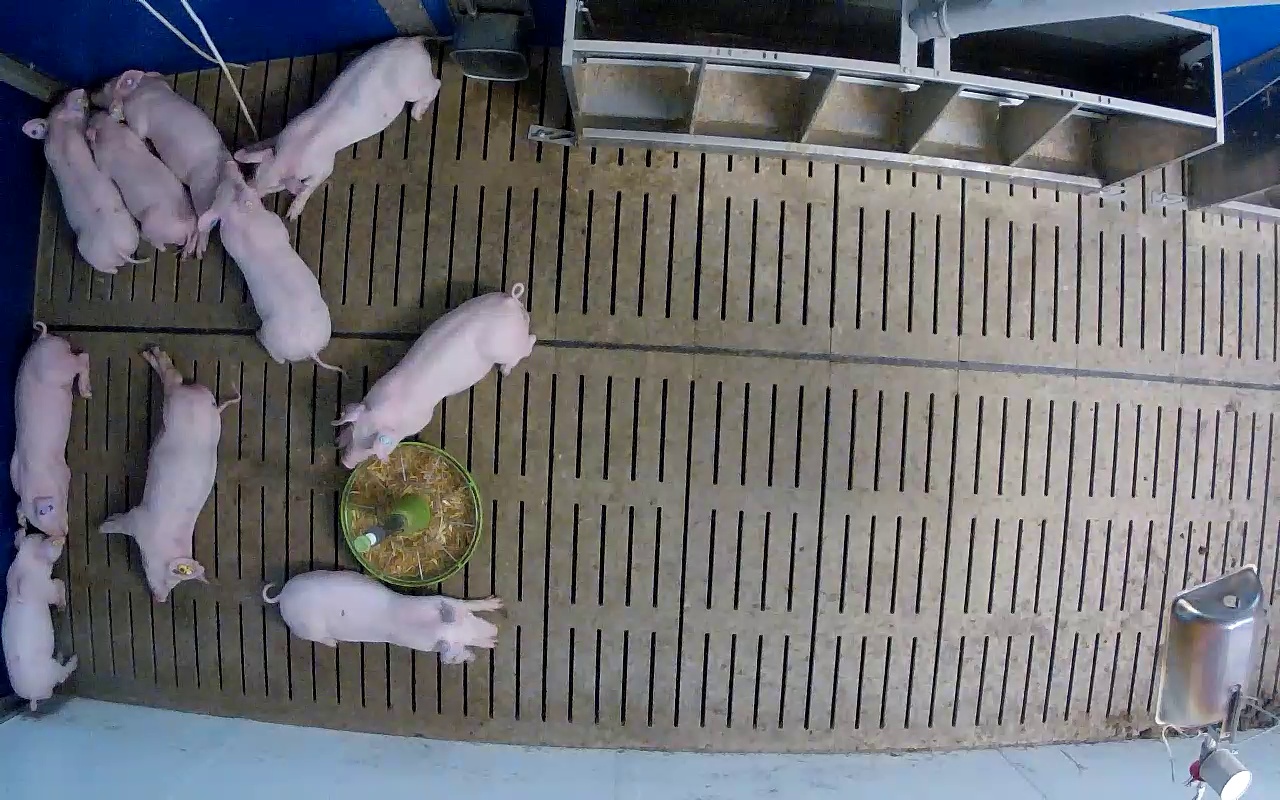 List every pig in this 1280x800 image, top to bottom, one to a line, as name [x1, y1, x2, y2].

pig [231, 34, 451, 222]
pig [89, 68, 235, 261]
pig [25, 89, 153, 277]
pig [86, 98, 199, 254]
pig [195, 159, 347, 380]
pig [327, 284, 538, 471]
pig [7, 320, 92, 539]
pig [97, 342, 242, 605]
pig [1, 527, 78, 712]
pig [259, 568, 506, 668]